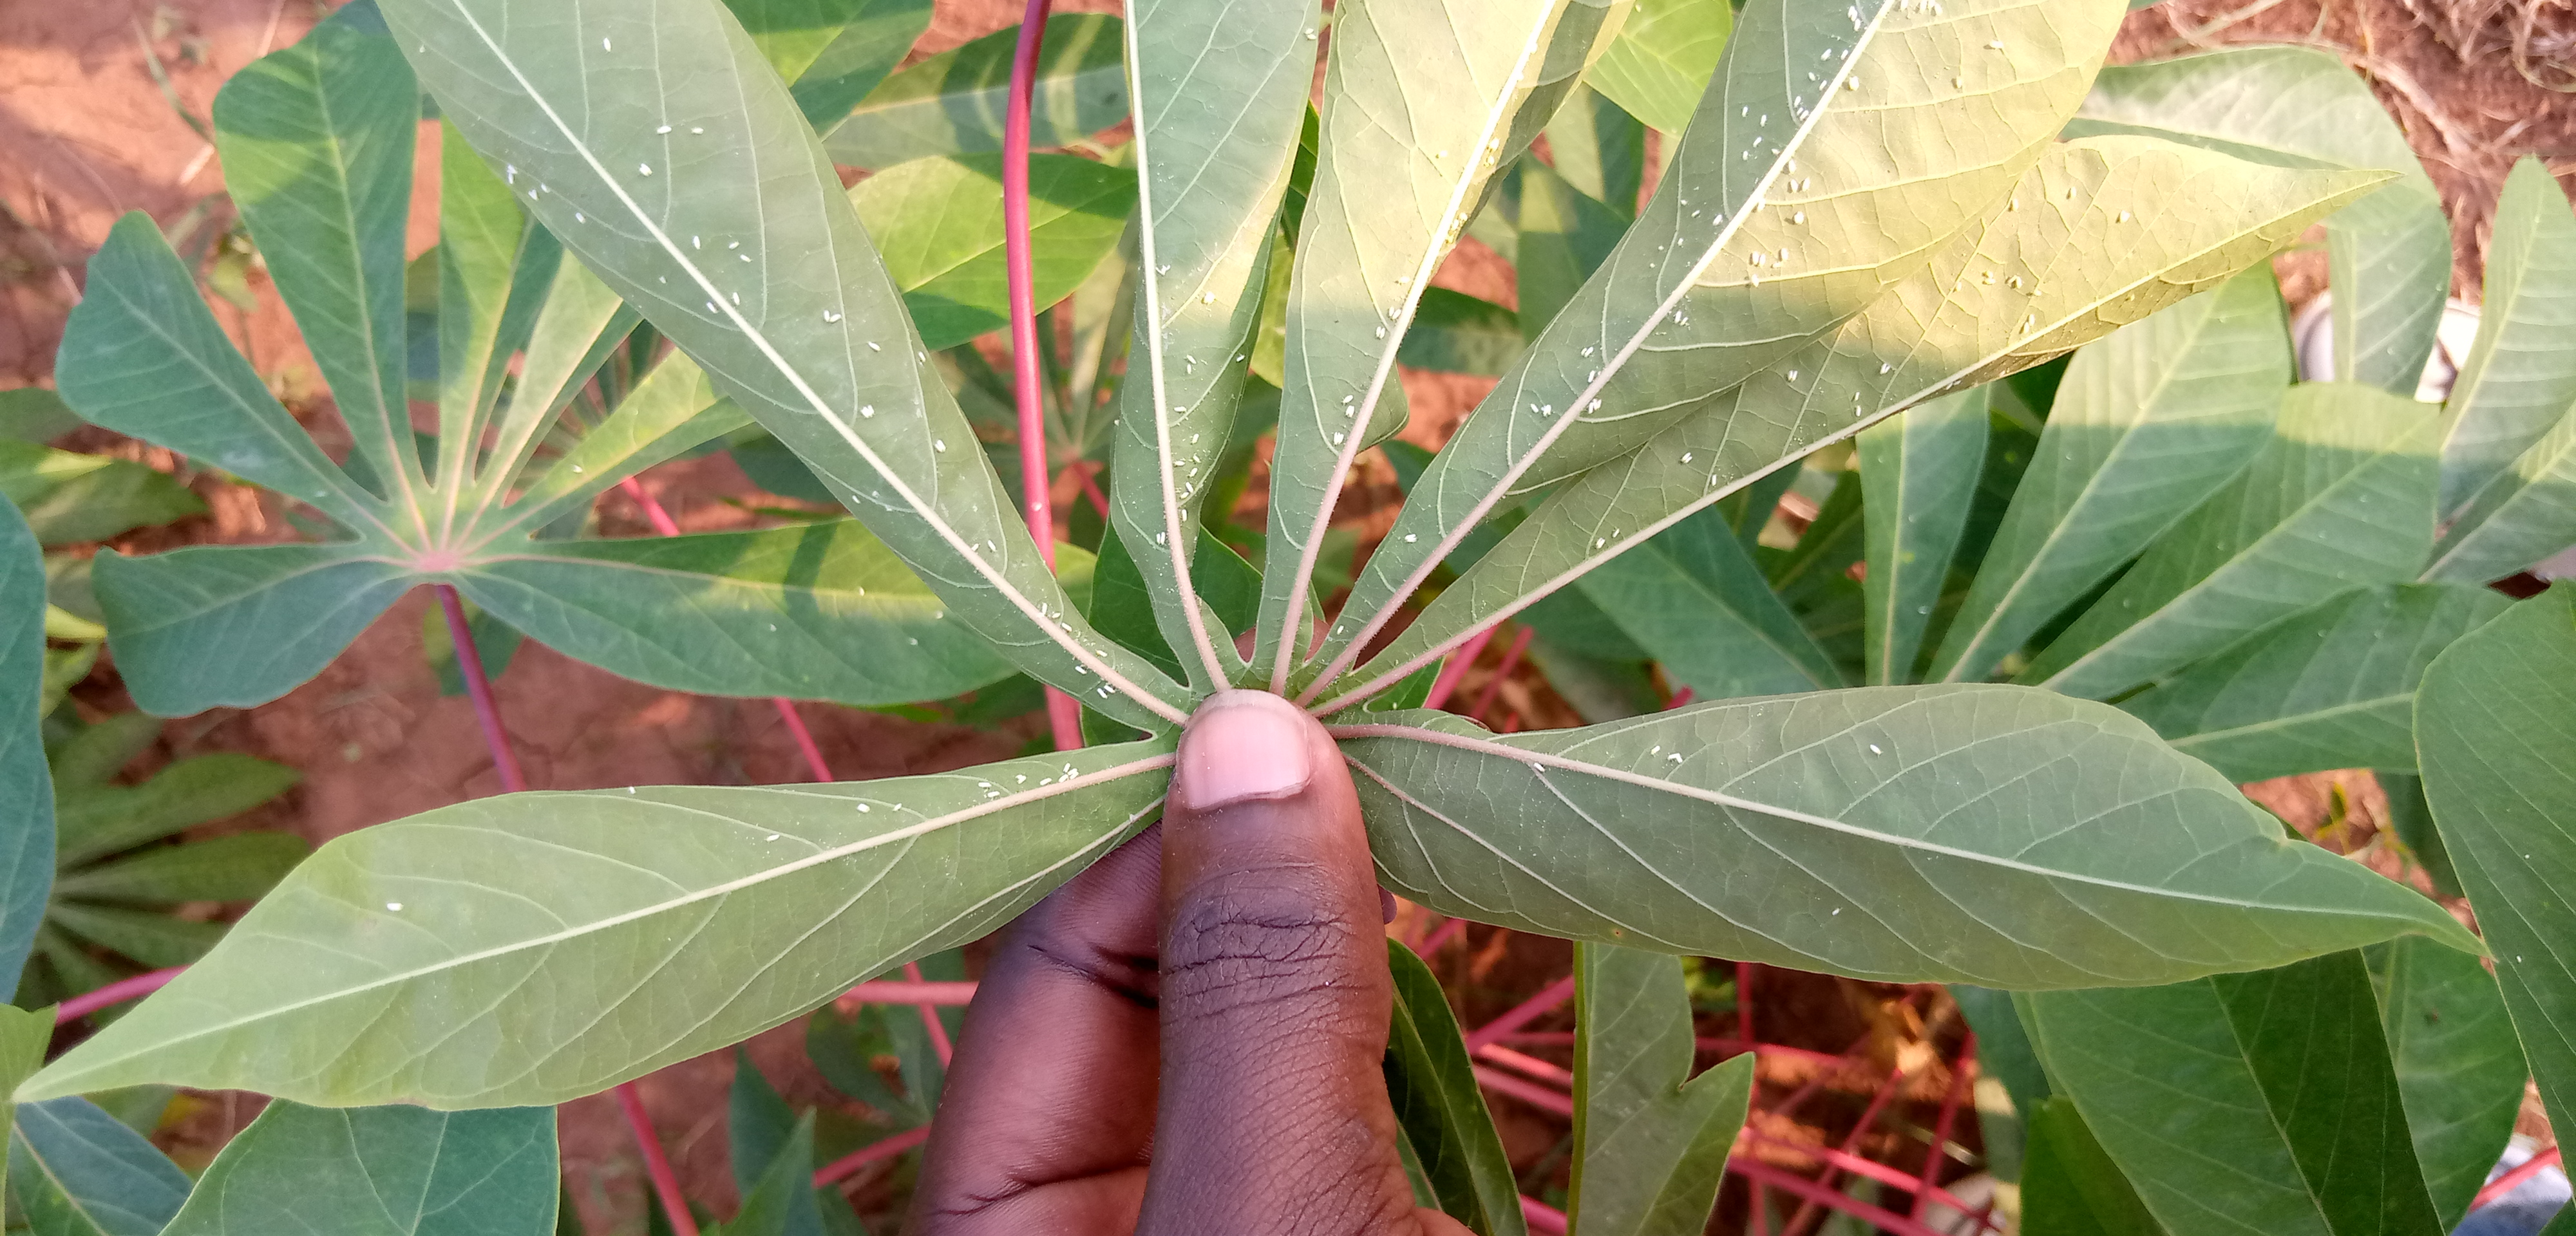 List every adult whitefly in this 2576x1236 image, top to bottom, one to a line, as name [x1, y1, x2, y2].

whitefly [1899, 1, 1909, 13]
whitefly [1918, 1, 1927, 17]
whitefly [1935, 3, 1945, 18]
whitefly [1847, 5, 1859, 21]
whitefly [1853, 19, 1863, 32]
whitefly [1305, 27, 1314, 34]
whitefly [601, 34, 613, 55]
whitefly [1306, 34, 1317, 42]
whitefly [1987, 37, 2005, 51]
whitefly [418, 44, 427, 57]
whitefly [1819, 46, 1832, 61]
whitefly [1839, 48, 1850, 61]
whitefly [1807, 70, 1817, 82]
whitefly [1956, 73, 1966, 89]
whitefly [1848, 75, 1861, 93]
whitefly [1818, 79, 1829, 92]
whitefly [1792, 94, 1803, 108]
whitefly [1739, 105, 1750, 120]
whitefly [1794, 106, 1810, 122]
whitefly [1759, 113, 1769, 130]
whitefly [655, 123, 674, 137]
whitefly [690, 125, 705, 137]
whitefly [1488, 135, 1501, 151]
whitefly [1752, 135, 1763, 148]
whitefly [1770, 145, 1781, 158]
whitefly [1436, 148, 1450, 161]
whitefly [1741, 148, 1750, 161]
whitefly [1486, 154, 1498, 168]
whitefly [1788, 156, 1798, 174]
whitefly [636, 160, 656, 179]
whitefly [506, 162, 517, 175]
whitefly [507, 173, 515, 187]
whitefly [1801, 175, 1812, 196]
whitefly [1788, 178, 1799, 194]
whitefly [540, 182, 551, 194]
whitefly [2068, 184, 2078, 199]
whitefly [527, 187, 539, 202]
whitefly [1756, 196, 1767, 212]
whitefly [1679, 196, 1690, 209]
whitefly [2009, 196, 2020, 214]
whitefly [2116, 207, 2134, 223]
whitefly [1690, 208, 1703, 221]
whitefly [1792, 209, 1805, 227]
whitefly [574, 210, 588, 225]
whitefly [1711, 210, 1725, 227]
whitefly [1458, 211, 1473, 222]
whitefly [1451, 218, 1461, 231]
whitefly [690, 232, 705, 252]
whitefly [1676, 236, 1687, 248]
whitefly [726, 239, 741, 252]
whitefly [1656, 243, 1665, 251]
whitefly [1779, 247, 1789, 261]
whitefly [1752, 250, 1759, 266]
whitefly [739, 253, 751, 263]
whitefly [1759, 253, 1766, 272]
whitefly [1648, 261, 1659, 270]
whitefly [1771, 261, 1783, 270]
whitefly [1155, 263, 1173, 276]
whitefly [1982, 269, 1996, 277]
whitefly [1749, 272, 1761, 289]
whitefly [2005, 273, 2016, 287]
whitefly [658, 274, 668, 286]
whitefly [1397, 274, 1414, 287]
whitefly [2013, 274, 2024, 290]
whitefly [1984, 277, 1998, 286]
whitefly [1953, 280, 1965, 293]
whitefly [2032, 286, 2045, 299]
whitefly [1202, 289, 1217, 308]
whitefly [732, 290, 742, 306]
whitefly [2126, 292, 2139, 303]
whitefly [705, 299, 719, 315]
whitefly [1387, 305, 1401, 320]
whitefly [823, 308, 831, 324]
whitefly [1674, 309, 1681, 324]
whitefly [829, 310, 844, 325]
whitefly [2027, 312, 2039, 326]
whitefly [1681, 315, 1690, 328]
whitefly [2022, 321, 2031, 335]
whitefly [1374, 325, 1388, 340]
whitefly [866, 339, 882, 352]
whitefly [1578, 345, 1595, 358]
whitefly [917, 350, 928, 364]
whitefly [1235, 351, 1246, 363]
whitefly [1184, 353, 1198, 364]
whitefly [1878, 360, 1891, 376]
whitefly [1186, 362, 1194, 375]
whitefly [1785, 367, 1800, 383]
whitefly [1586, 368, 1596, 384]
whitefly [1852, 389, 1862, 402]
whitefly [1341, 394, 1356, 406]
whitefly [1593, 397, 1603, 412]
whitefly [1587, 400, 1595, 415]
whitefly [858, 401, 878, 421]
whitefly [1529, 402, 1540, 415]
whitefly [1541, 402, 1554, 419]
whitefly [1345, 403, 1356, 420]
whitefly [1853, 404, 1864, 420]
whitefly [1172, 405, 1189, 414]
whitefly [1113, 417, 1120, 428]
whitefly [1332, 430, 1347, 448]
whitefly [1191, 433, 1201, 445]
whitefly [932, 438, 947, 454]
whitefly [1679, 450, 1694, 465]
whitefly [1191, 452, 1202, 464]
whitefly [1173, 458, 1188, 469]
whitefly [1188, 465, 1199, 479]
whitefly [1710, 471, 1718, 489]
whitefly [1185, 482, 1195, 493]
whitefly [868, 487, 880, 501]
whitefly [1180, 491, 1189, 500]
whitefly [850, 492, 862, 505]
whitefly [1033, 502, 1045, 514]
whitefly [1180, 507, 1191, 523]
whitefly [1611, 526, 1622, 539]
whitefly [1155, 529, 1168, 546]
whitefly [1404, 533, 1417, 544]
whitefly [1595, 536, 1607, 551]
whitefly [985, 538, 997, 553]
whitefly [969, 543, 981, 552]
whitefly [856, 585, 867, 597]
whitefly [1041, 601, 1048, 617]
whitefly [1917, 604, 1927, 616]
whitefly [934, 608, 945, 622]
whitefly [1051, 610, 1062, 619]
whitefly [1061, 621, 1074, 632]
whitefly [768, 622, 778, 635]
whitefly [1333, 624, 1345, 636]
whitefly [906, 635, 921, 648]
whitefly [1094, 648, 1110, 659]
whitefly [1074, 664, 1088, 676]
whitefly [1103, 684, 1117, 694]
whitefly [1095, 687, 1110, 700]
whitefly [1868, 743, 1882, 756]
whitefly [1648, 744, 1662, 757]
whitefly [1667, 751, 1684, 765]
whitefly [1533, 762, 1546, 774]
whitefly [1062, 762, 1072, 772]
whitefly [1068, 767, 1080, 781]
whitefly [1013, 772, 1028, 787]
whitefly [1057, 773, 1070, 783]
whitefly [1039, 776, 1052, 787]
whitefly [976, 780, 994, 789]
whitefly [629, 785, 638, 796]
whitefly [985, 789, 1001, 800]
whitefly [857, 801, 872, 815]
whitefly [893, 801, 905, 812]
whitefly [765, 832, 781, 843]
whitefly [2523, 852, 2532, 861]
whitefly [384, 900, 406, 913]
whitefly [1830, 906, 1843, 917]